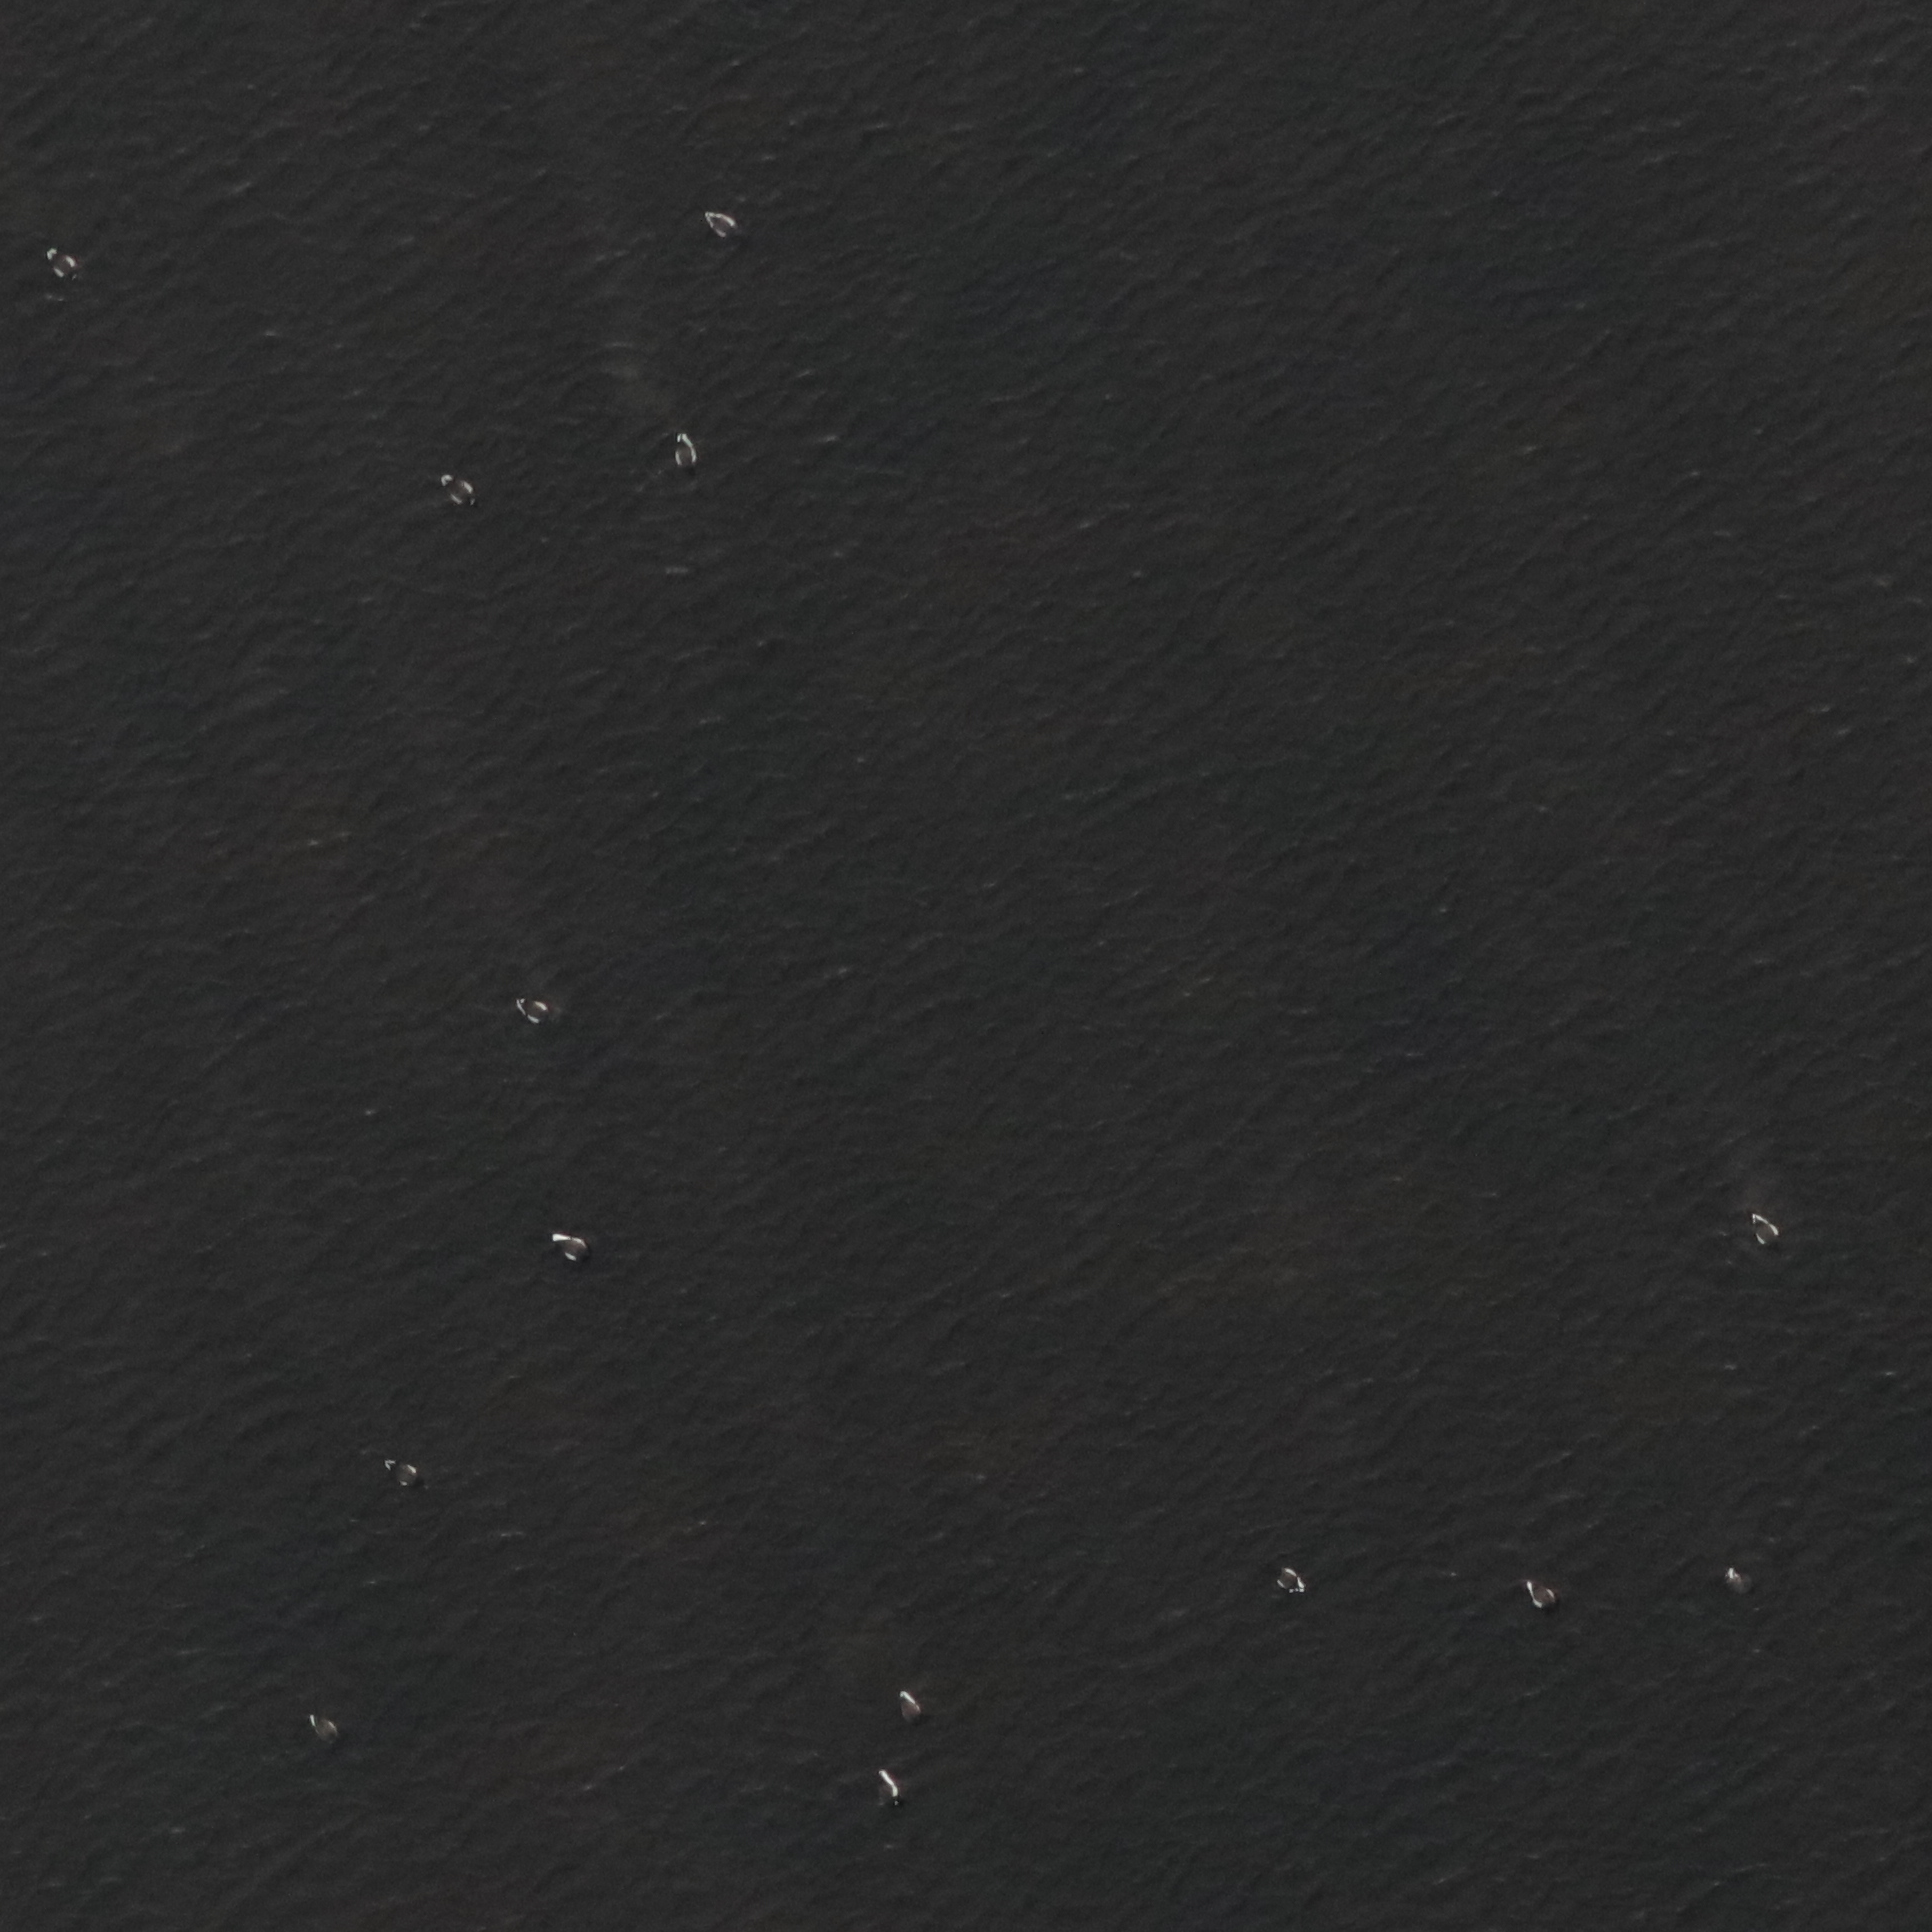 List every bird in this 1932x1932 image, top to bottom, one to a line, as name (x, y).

brant (720, 224)
brant (62, 265)
brant (683, 454)
brant (459, 491)
brant (535, 1009)
brant (1762, 1230)
brant (572, 1247)
brant (402, 1471)
brant (1288, 1579)
brant (1737, 1582)
brant (1541, 1594)
brant (911, 1705)
brant (324, 1727)
brant (892, 1788)